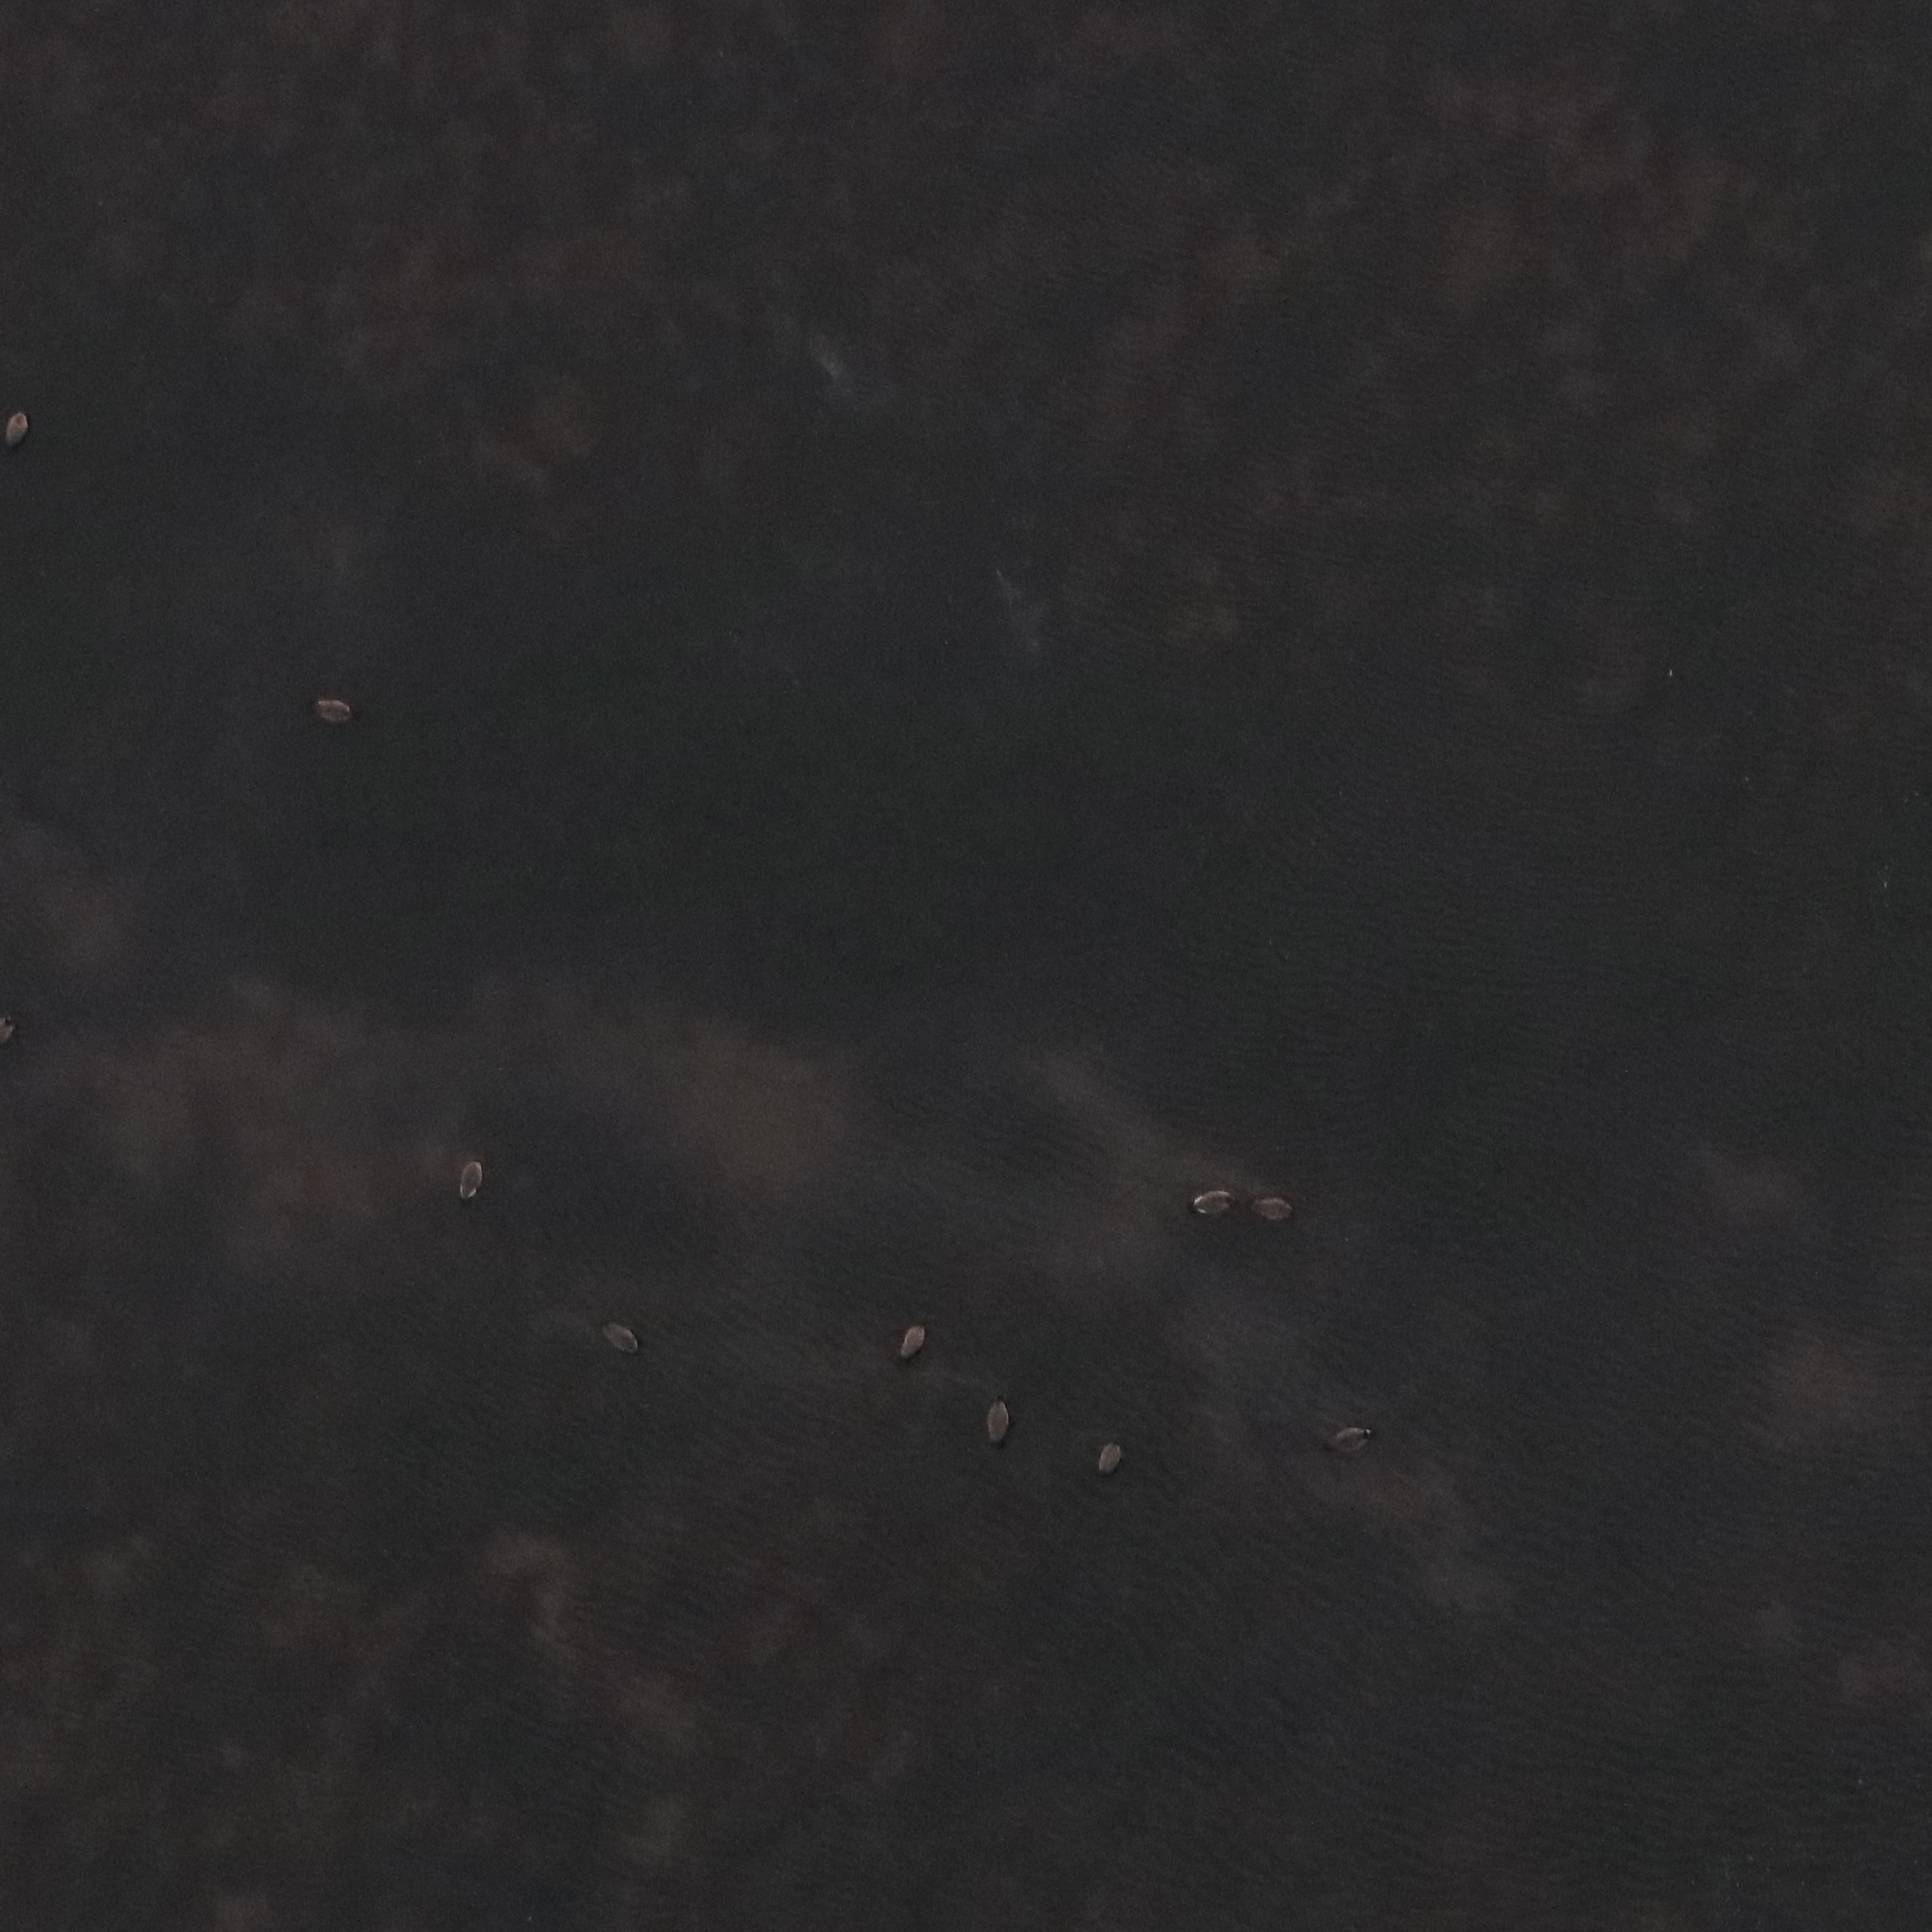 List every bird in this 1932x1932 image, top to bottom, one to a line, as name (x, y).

Canada goose (15, 429)
Canada goose (333, 712)
Canada goose (472, 1178)
Canada goose (1215, 1203)
Canada goose (1271, 1206)
Canada goose (620, 1336)
Canada goose (915, 1338)
Canada goose (999, 1421)
Canada goose (1349, 1439)
Canada goose (1108, 1459)